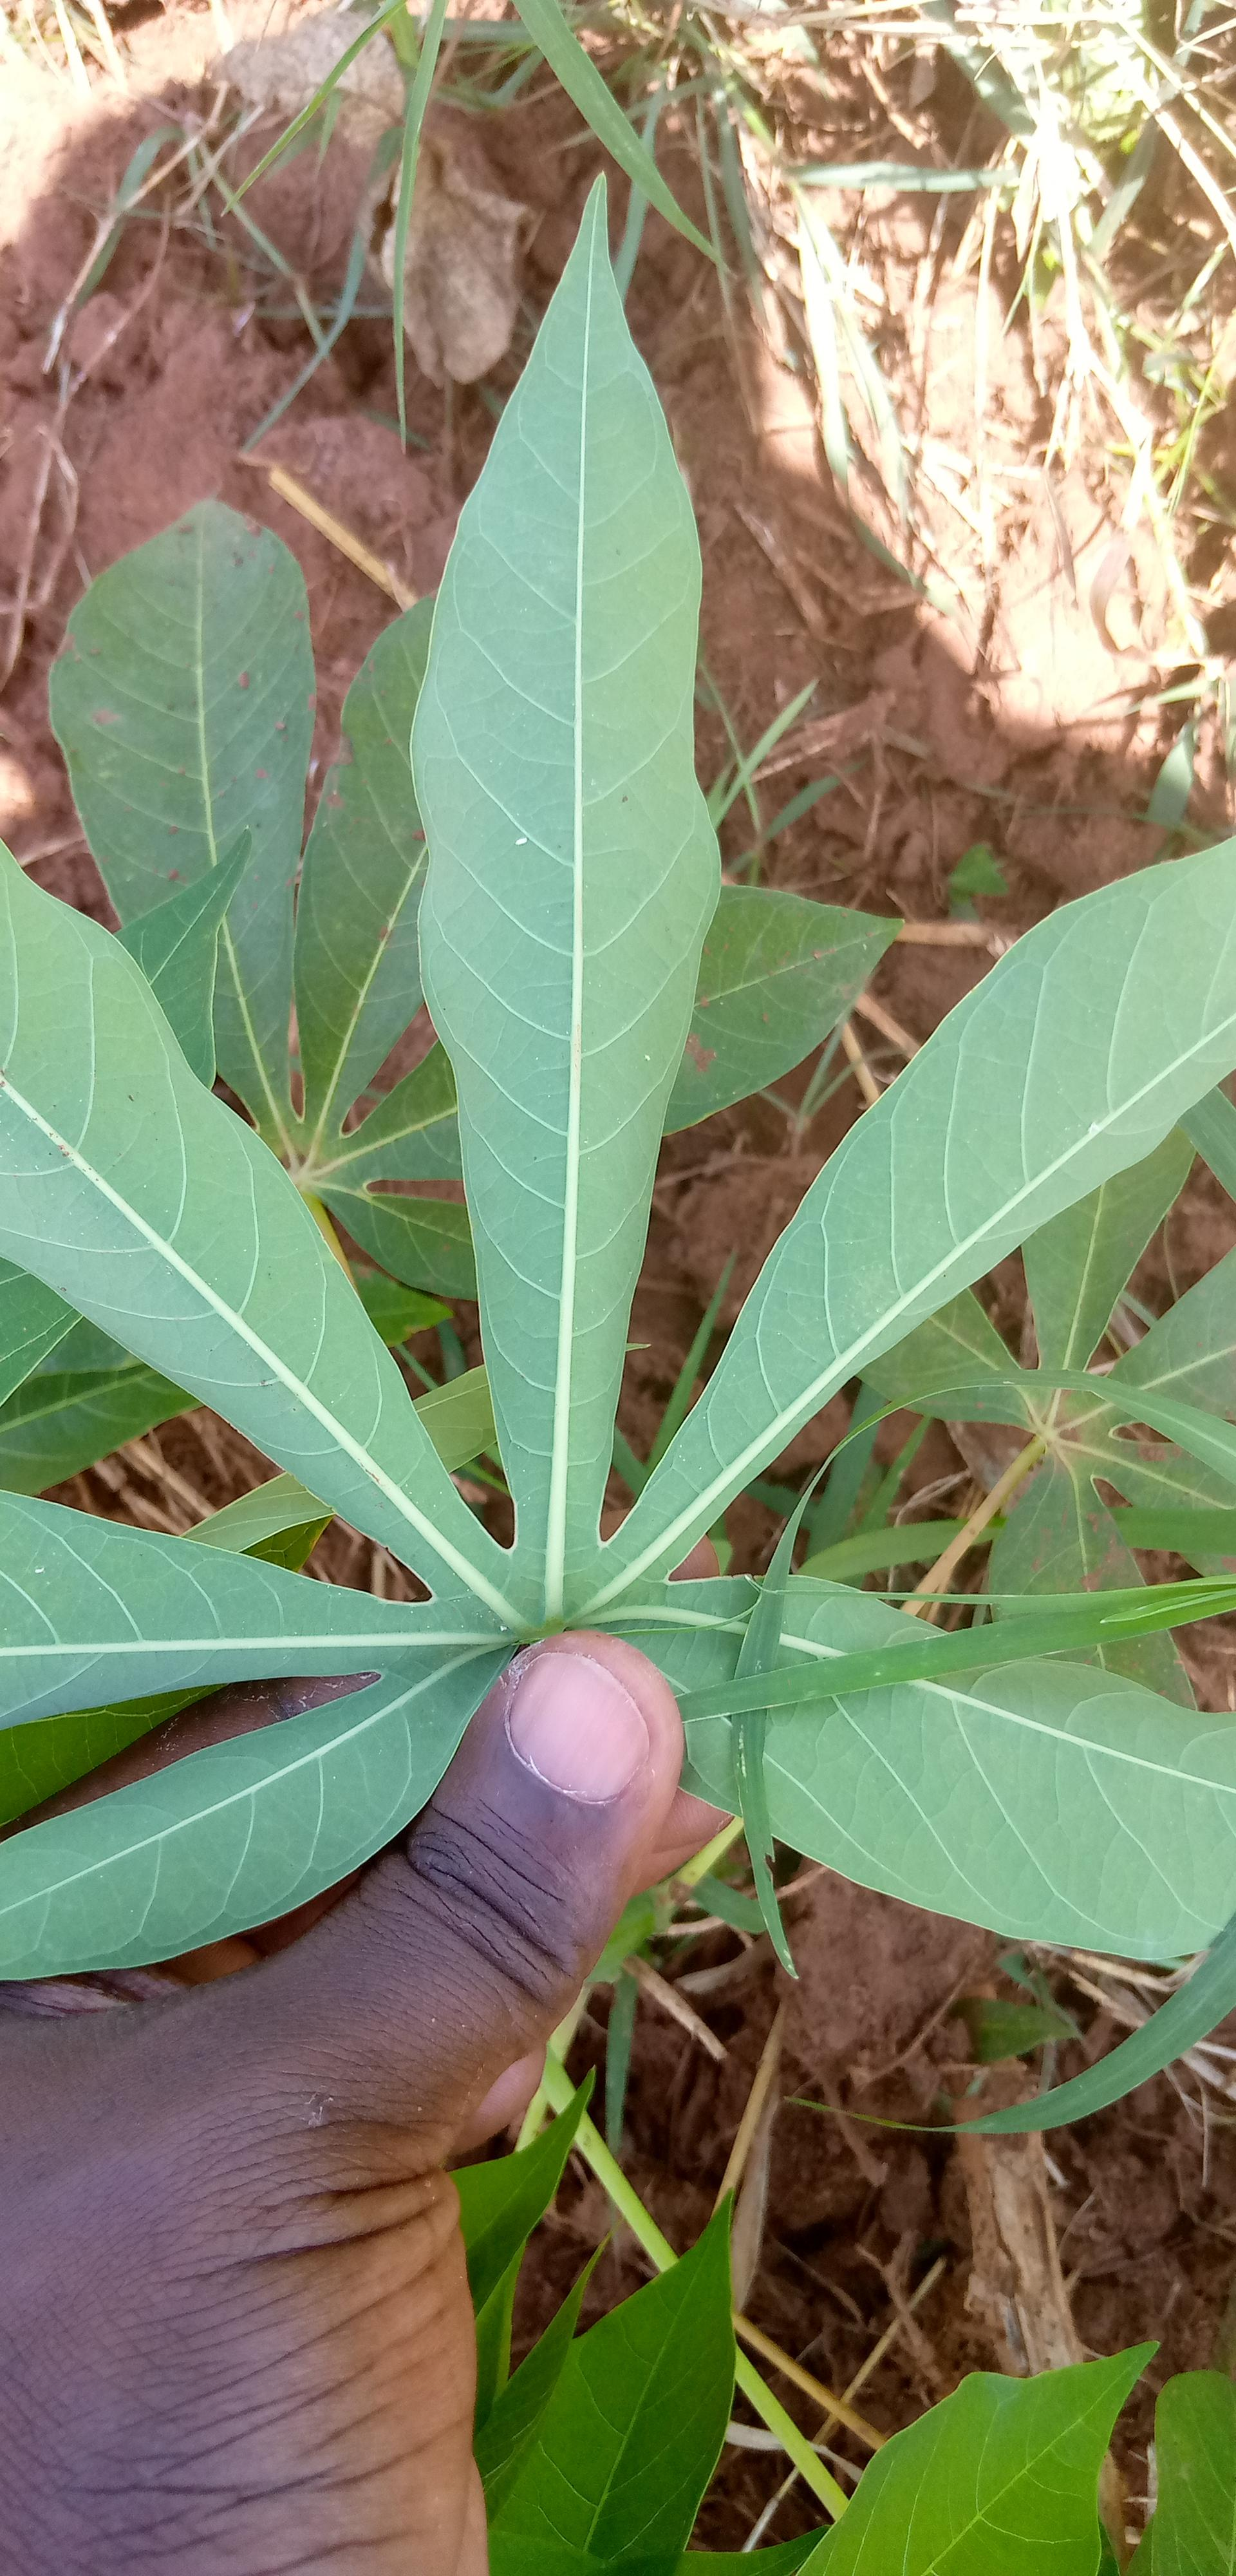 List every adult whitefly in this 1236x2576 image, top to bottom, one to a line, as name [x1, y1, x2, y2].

whitefly [514, 836, 529, 848]
whitefly [642, 1053, 651, 1062]
whitefly [1087, 1119, 1102, 1136]
whitefly [32, 1566, 48, 1576]